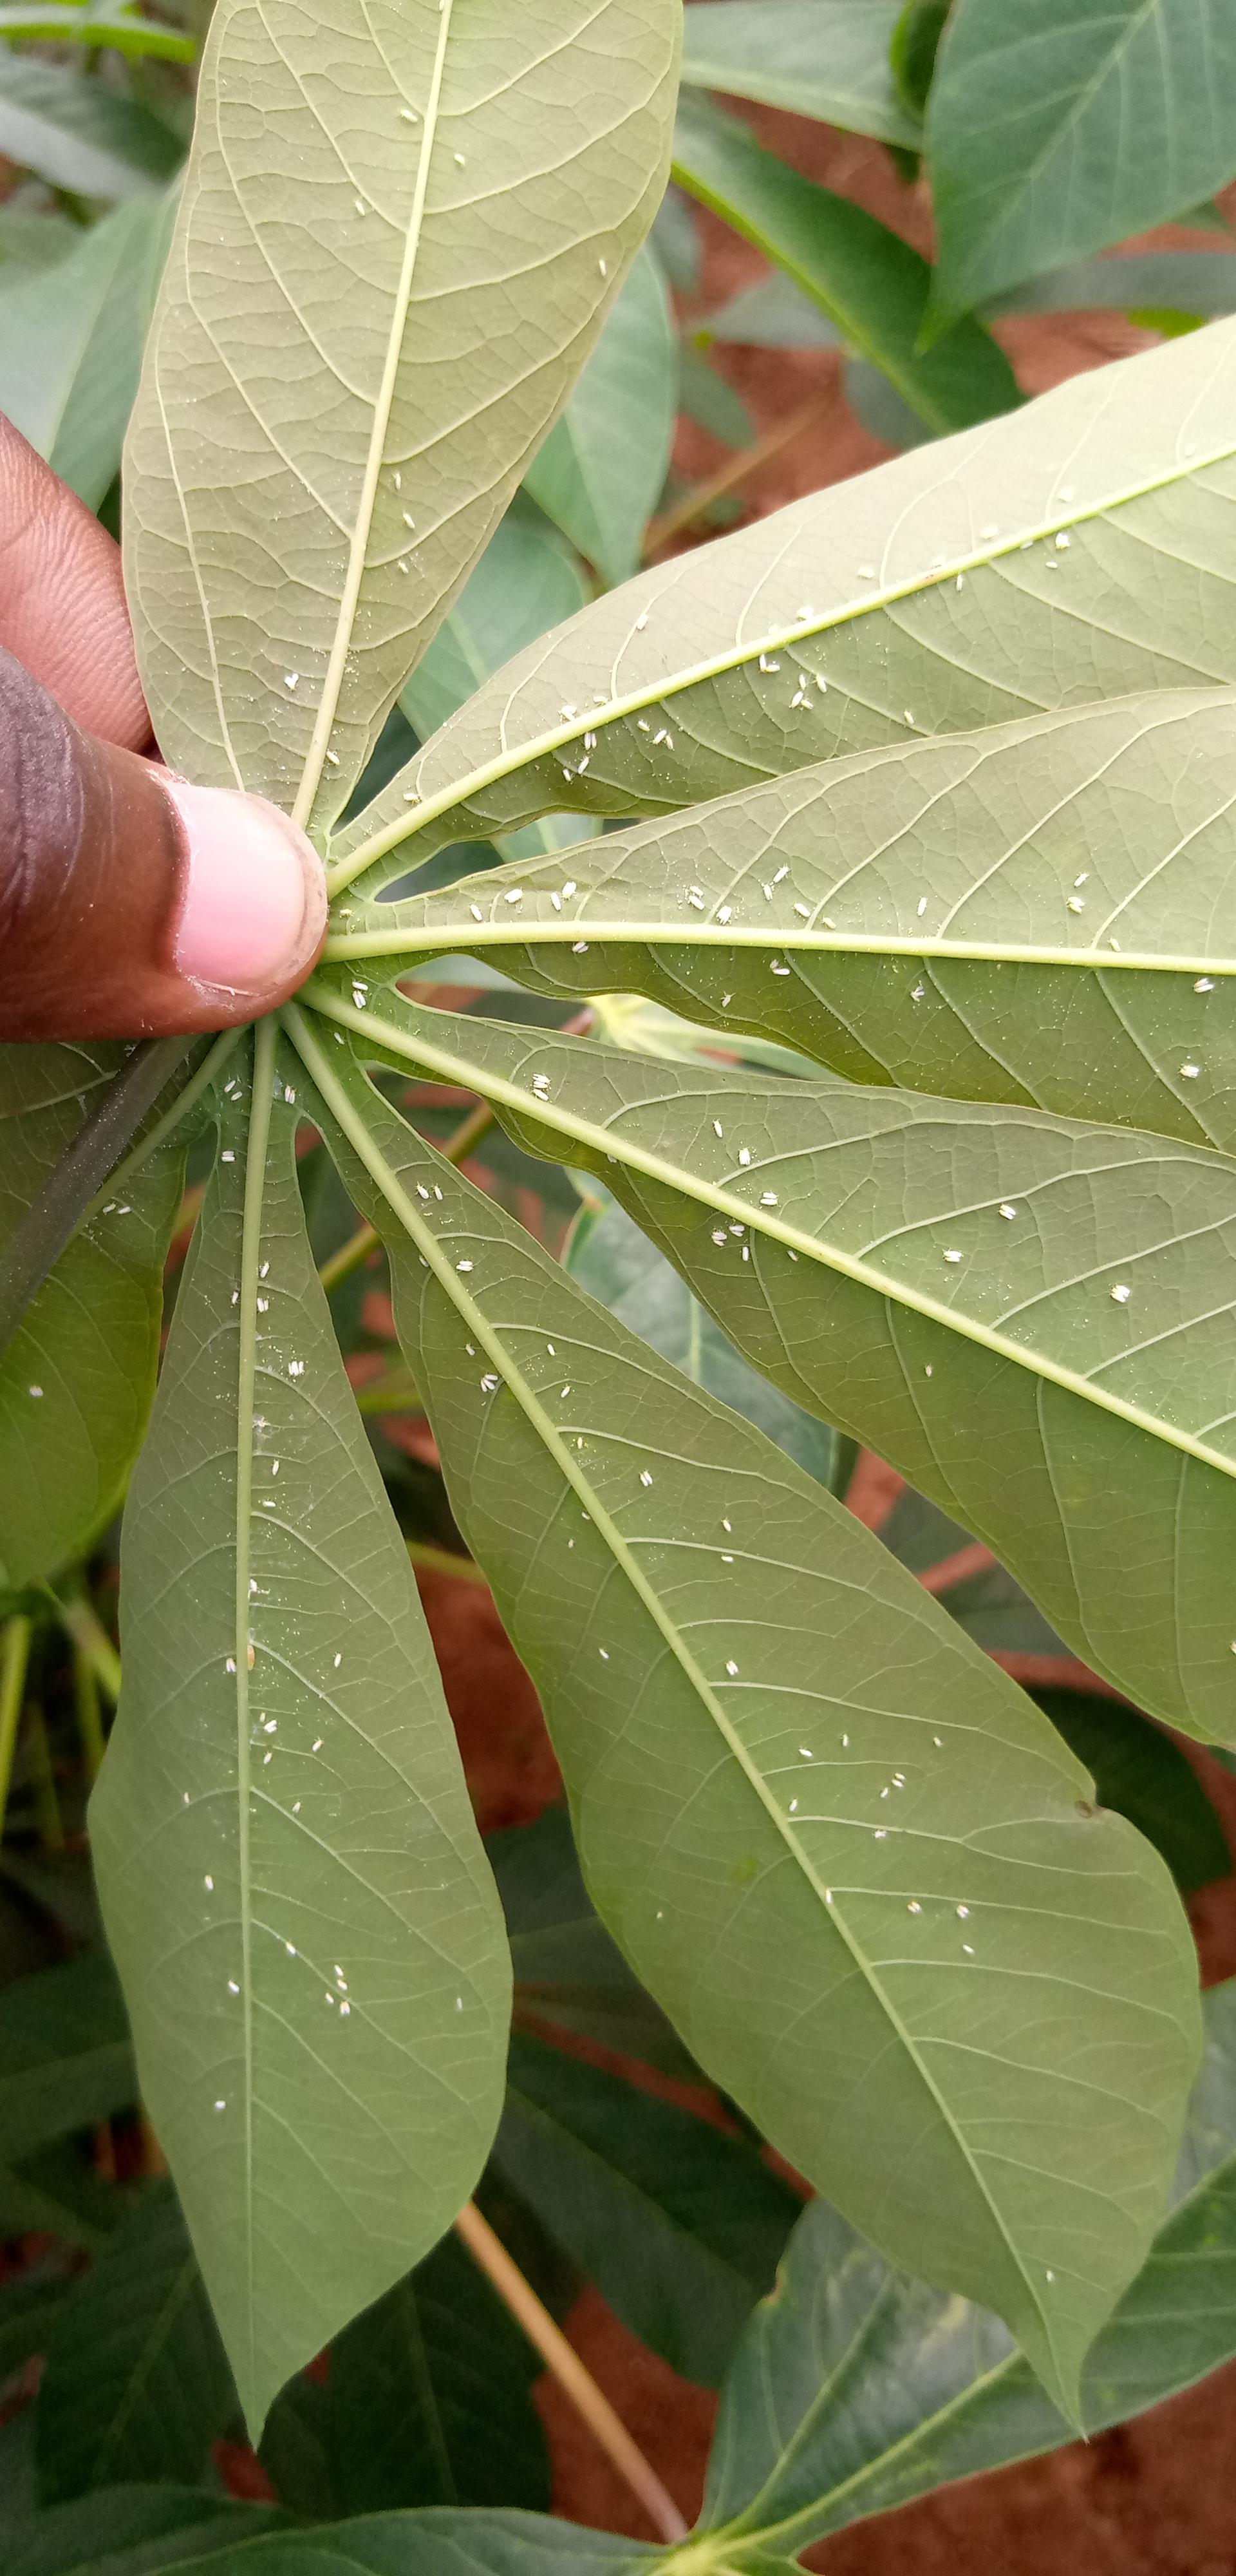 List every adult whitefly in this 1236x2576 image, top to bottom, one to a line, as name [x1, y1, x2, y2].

whitefly [393, 98, 421, 130]
whitefly [447, 140, 478, 167]
whitefly [335, 184, 387, 227]
whitefly [589, 242, 619, 284]
whitefly [1181, 437, 1206, 468]
whitefly [386, 468, 409, 494]
whitefly [1053, 488, 1092, 514]
whitefly [397, 504, 428, 539]
whitefly [1046, 516, 1076, 550]
whitefly [977, 520, 1003, 549]
whitefly [1017, 535, 1040, 564]
whitefly [917, 549, 950, 570]
whitefly [843, 553, 877, 585]
whitefly [1028, 553, 1062, 578]
whitefly [391, 558, 411, 575]
whitefly [936, 567, 969, 596]
whitefly [628, 602, 650, 636]
whitefly [789, 602, 825, 627]
whitefly [761, 612, 786, 636]
whitefly [750, 647, 782, 681]
whitefly [787, 659, 814, 697]
whitefly [278, 665, 303, 701]
whitefly [801, 665, 836, 694]
whitefly [589, 685, 617, 714]
whitefly [787, 692, 819, 723]
whitefly [543, 693, 579, 726]
whitefly [892, 696, 923, 731]
whitefly [625, 701, 651, 735]
whitefly [636, 724, 681, 760]
whitefly [312, 731, 350, 770]
whitefly [583, 734, 608, 762]
whitefly [572, 748, 619, 787]
whitefly [541, 767, 580, 797]
whitefly [397, 775, 433, 811]
whitefly [765, 855, 811, 892]
whitefly [1073, 858, 1100, 889]
whitefly [675, 871, 715, 924]
whitefly [559, 872, 580, 899]
whitefly [748, 874, 779, 903]
whitefly [533, 878, 563, 910]
whitefly [906, 882, 937, 916]
whitefly [496, 885, 530, 907]
whitefly [464, 891, 487, 934]
whitefly [1065, 891, 1087, 921]
whitefly [706, 892, 736, 928]
whitefly [779, 893, 805, 925]
whitefly [334, 902, 369, 928]
whitefly [814, 904, 842, 936]
whitefly [1097, 920, 1126, 955]
whitefly [568, 931, 601, 959]
whitefly [763, 952, 796, 985]
whitefly [761, 953, 797, 989]
whitefly [1171, 960, 1217, 1007]
whitefly [898, 969, 934, 1007]
whitefly [341, 973, 383, 1015]
whitefly [344, 974, 375, 1014]
whitefly [697, 974, 745, 1007]
whitefly [328, 1023, 353, 1048]
whitefly [1171, 1054, 1203, 1088]
whitefly [523, 1060, 562, 1110]
whitefly [527, 1061, 558, 1106]
whitefly [221, 1075, 243, 1099]
whitefly [222, 1082, 257, 1114]
whitefly [274, 1085, 312, 1113]
whitefly [709, 1110, 731, 1142]
whitefly [736, 1138, 763, 1169]
whitefly [209, 1146, 235, 1172]
whitefly [428, 1169, 454, 1209]
whitefly [750, 1172, 786, 1213]
whitefly [407, 1177, 438, 1207]
whitefly [108, 1186, 145, 1221]
whitefly [992, 1193, 1025, 1225]
whitefly [986, 1194, 1027, 1226]
whitefly [723, 1206, 751, 1239]
whitefly [93, 1207, 123, 1228]
whitefly [707, 1221, 733, 1255]
whitefly [730, 1231, 761, 1264]
whitefly [779, 1231, 811, 1262]
whitefly [930, 1238, 972, 1264]
whitefly [408, 1249, 435, 1274]
whitefly [456, 1253, 482, 1282]
whitefly [252, 1256, 292, 1288]
whitefly [1107, 1271, 1147, 1309]
whitefly [1101, 1275, 1134, 1309]
whitefly [220, 1278, 243, 1325]
whitefly [248, 1287, 278, 1320]
whitefly [536, 1330, 565, 1361]
whitefly [454, 1340, 480, 1365]
whitefly [924, 1347, 940, 1383]
whitefly [267, 1351, 306, 1383]
whitefly [272, 1352, 312, 1389]
whitefly [474, 1358, 507, 1404]
whitefly [470, 1362, 501, 1403]
whitefly [550, 1368, 576, 1407]
whitefly [18, 1370, 43, 1407]
whitefly [569, 1421, 594, 1457]
whitefly [261, 1450, 289, 1484]
whitefly [630, 1455, 671, 1499]
whitefly [257, 1491, 290, 1519]
whitefly [562, 1494, 599, 1523]
whitefly [709, 1498, 745, 1541]
whitefly [558, 1535, 583, 1562]
whitefly [707, 1539, 745, 1577]
whitefly [245, 1561, 268, 1600]
whitefly [324, 1641, 352, 1672]
whitefly [212, 1645, 246, 1681]
whitefly [589, 1649, 631, 1684]
whitefly [712, 1651, 748, 1691]
whitefly [253, 1702, 290, 1740]
whitefly [254, 1708, 288, 1736]
whitefly [836, 1718, 867, 1761]
whitefly [915, 1722, 960, 1757]
whitefly [306, 1729, 334, 1763]
whitefly [791, 1729, 823, 1761]
whitefly [257, 1745, 282, 1774]
whitefly [863, 1761, 922, 1804]
whitefly [867, 1768, 911, 1801]
whitefly [172, 1769, 216, 1819]
whitefly [786, 1788, 812, 1827]
whitefly [245, 1792, 274, 1819]
whitefly [286, 1797, 314, 1821]
whitefly [865, 1819, 894, 1840]
whitefly [193, 1857, 231, 1893]
whitefly [814, 1876, 841, 1911]
whitefly [941, 1891, 975, 1927]
whitefly [897, 1894, 924, 1926]
whitefly [648, 1905, 676, 1941]
whitefly [276, 1923, 317, 1964]
whitefly [955, 1937, 978, 1962]
whitefly [331, 1943, 368, 1991]
whitefly [218, 1968, 265, 1996]
whitefly [317, 1985, 365, 2023]
whitefly [445, 1987, 492, 2020]
whitefly [207, 2089, 234, 2118]